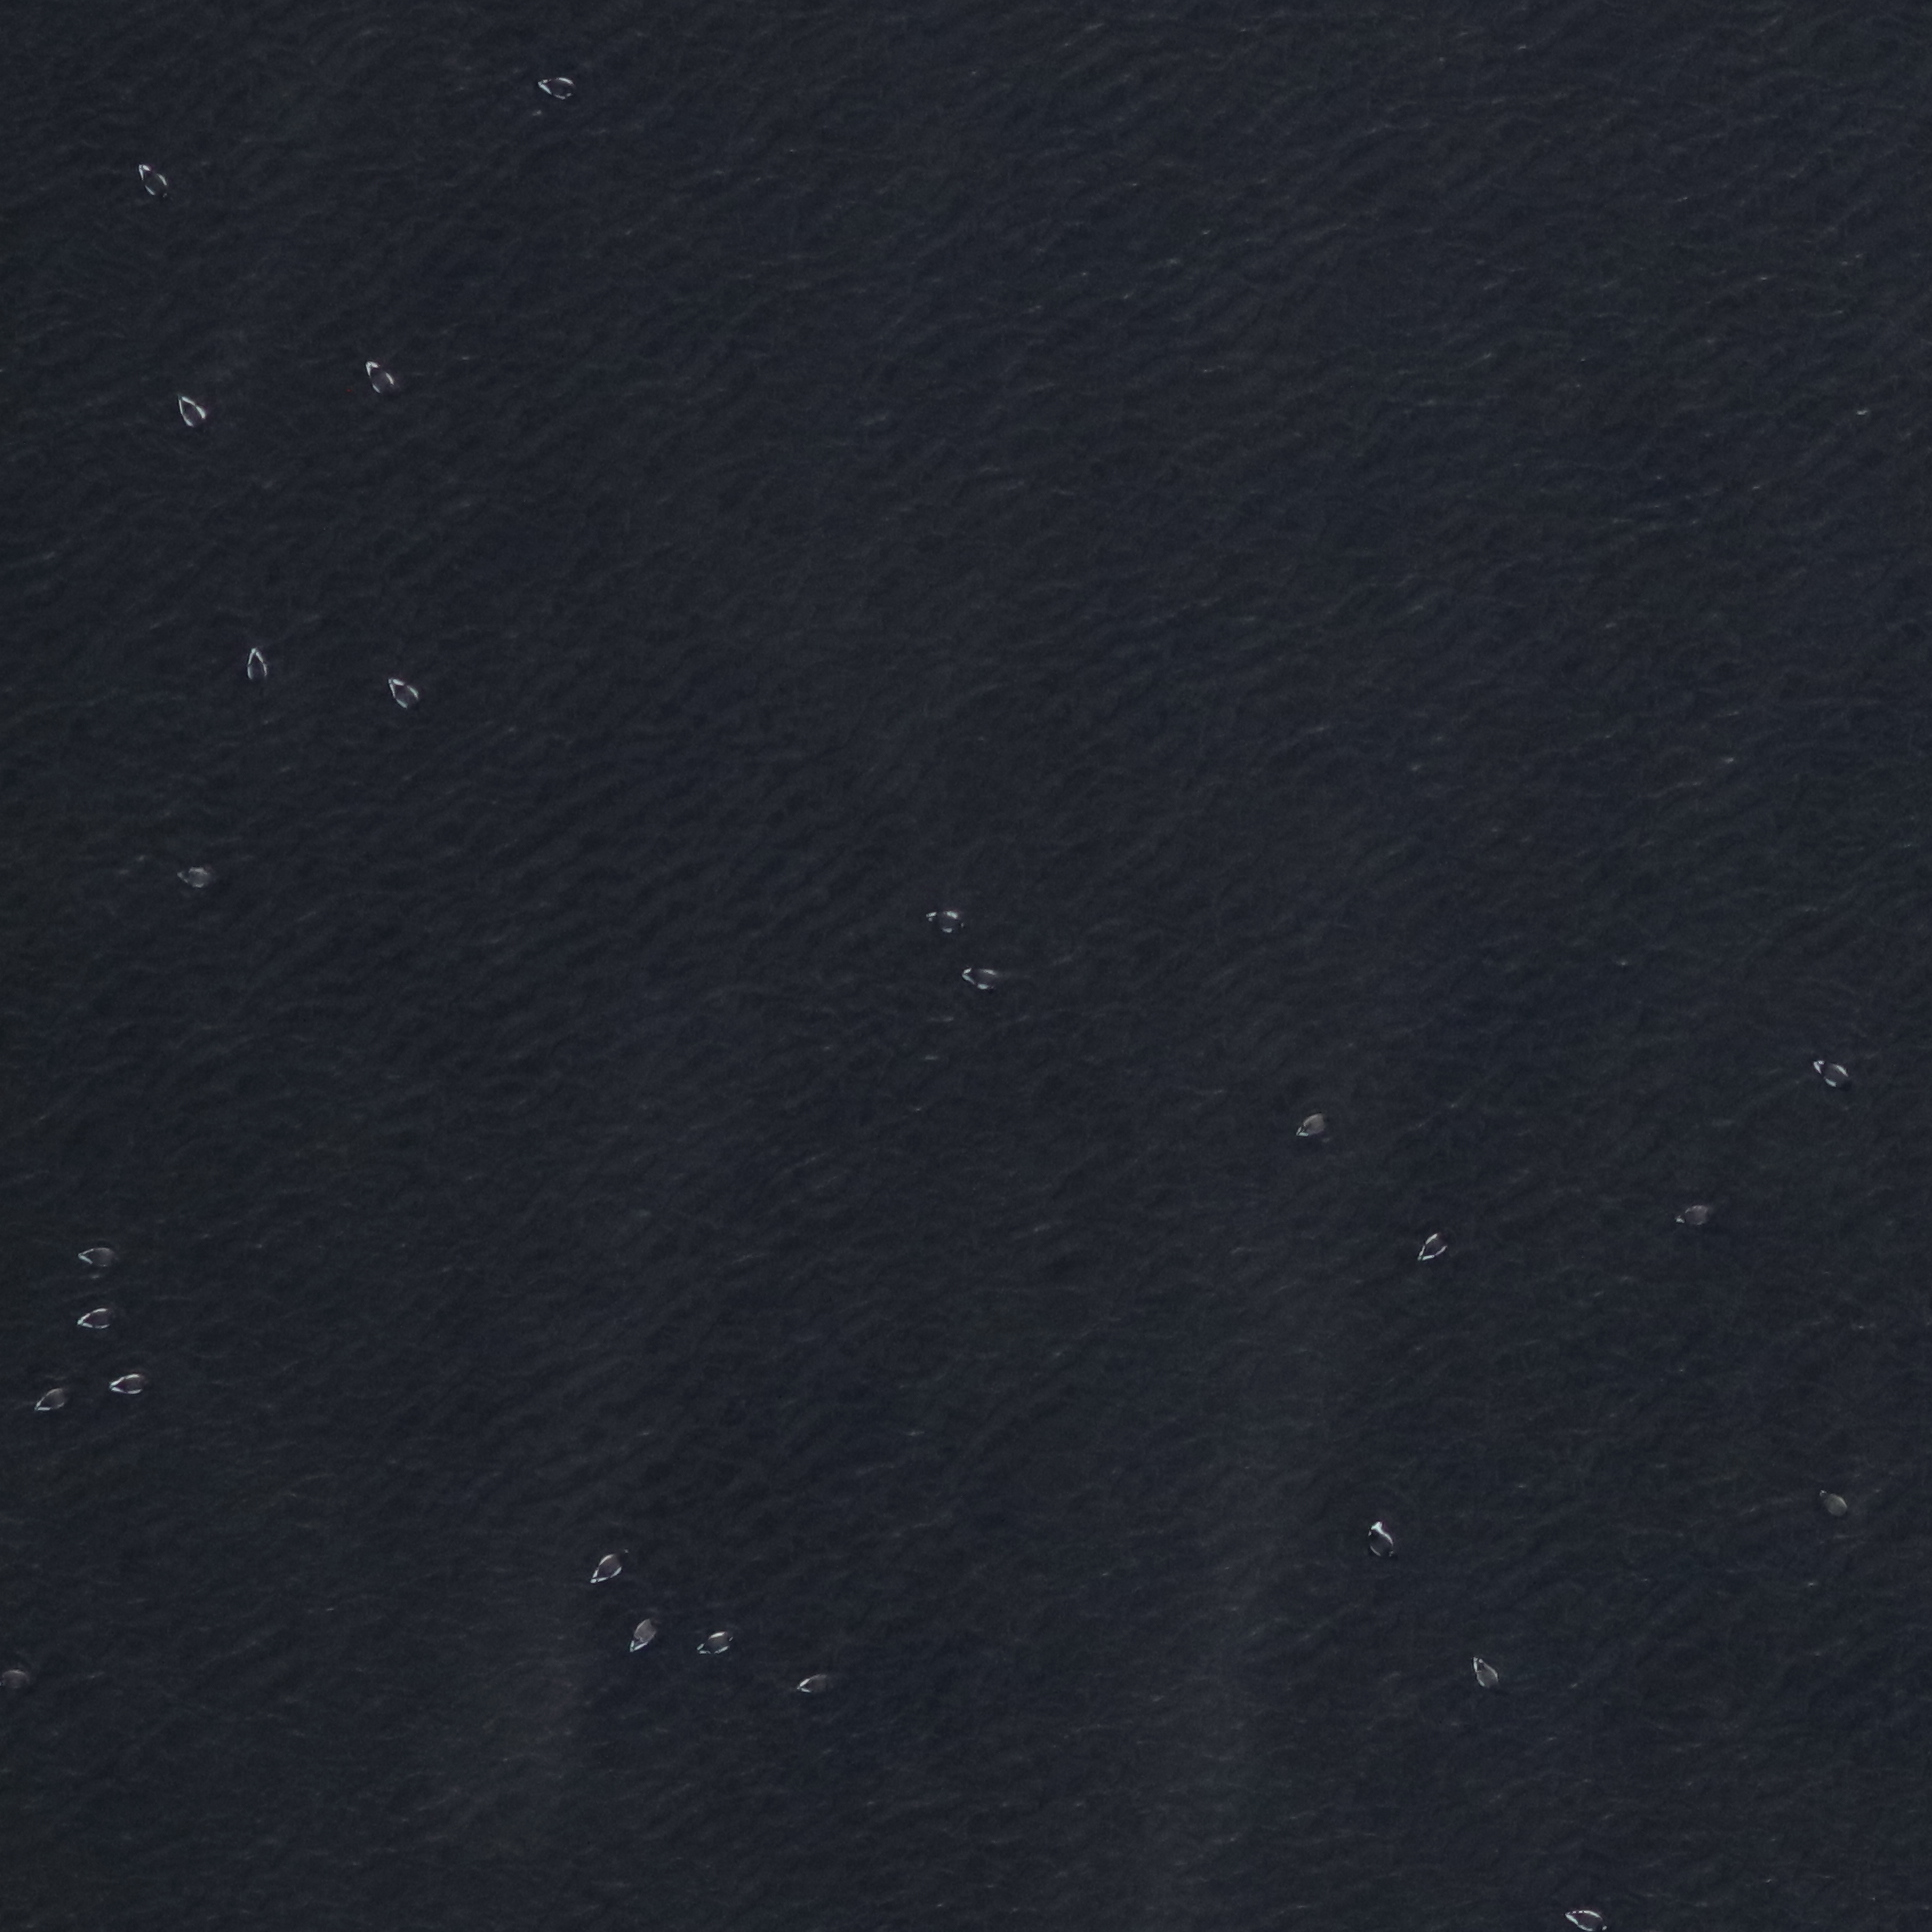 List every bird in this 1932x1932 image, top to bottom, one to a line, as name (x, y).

brant (558, 89)
brant (155, 183)
brant (382, 382)
brant (193, 413)
brant (257, 668)
brant (405, 695)
brant (201, 879)
brant (948, 919)
brant (986, 979)
brant (1833, 1074)
brant (1314, 1126)
brant (1694, 1216)
brant (1436, 1246)
brant (100, 1260)
brant (99, 1319)
brant (131, 1384)
brant (54, 1399)
brant (1835, 1505)
brant (1381, 1543)
brant (610, 1568)
brant (647, 1634)
brant (717, 1643)
brant (1488, 1676)
brant (15, 1681)
brant (817, 1686)
brant (1590, 1922)